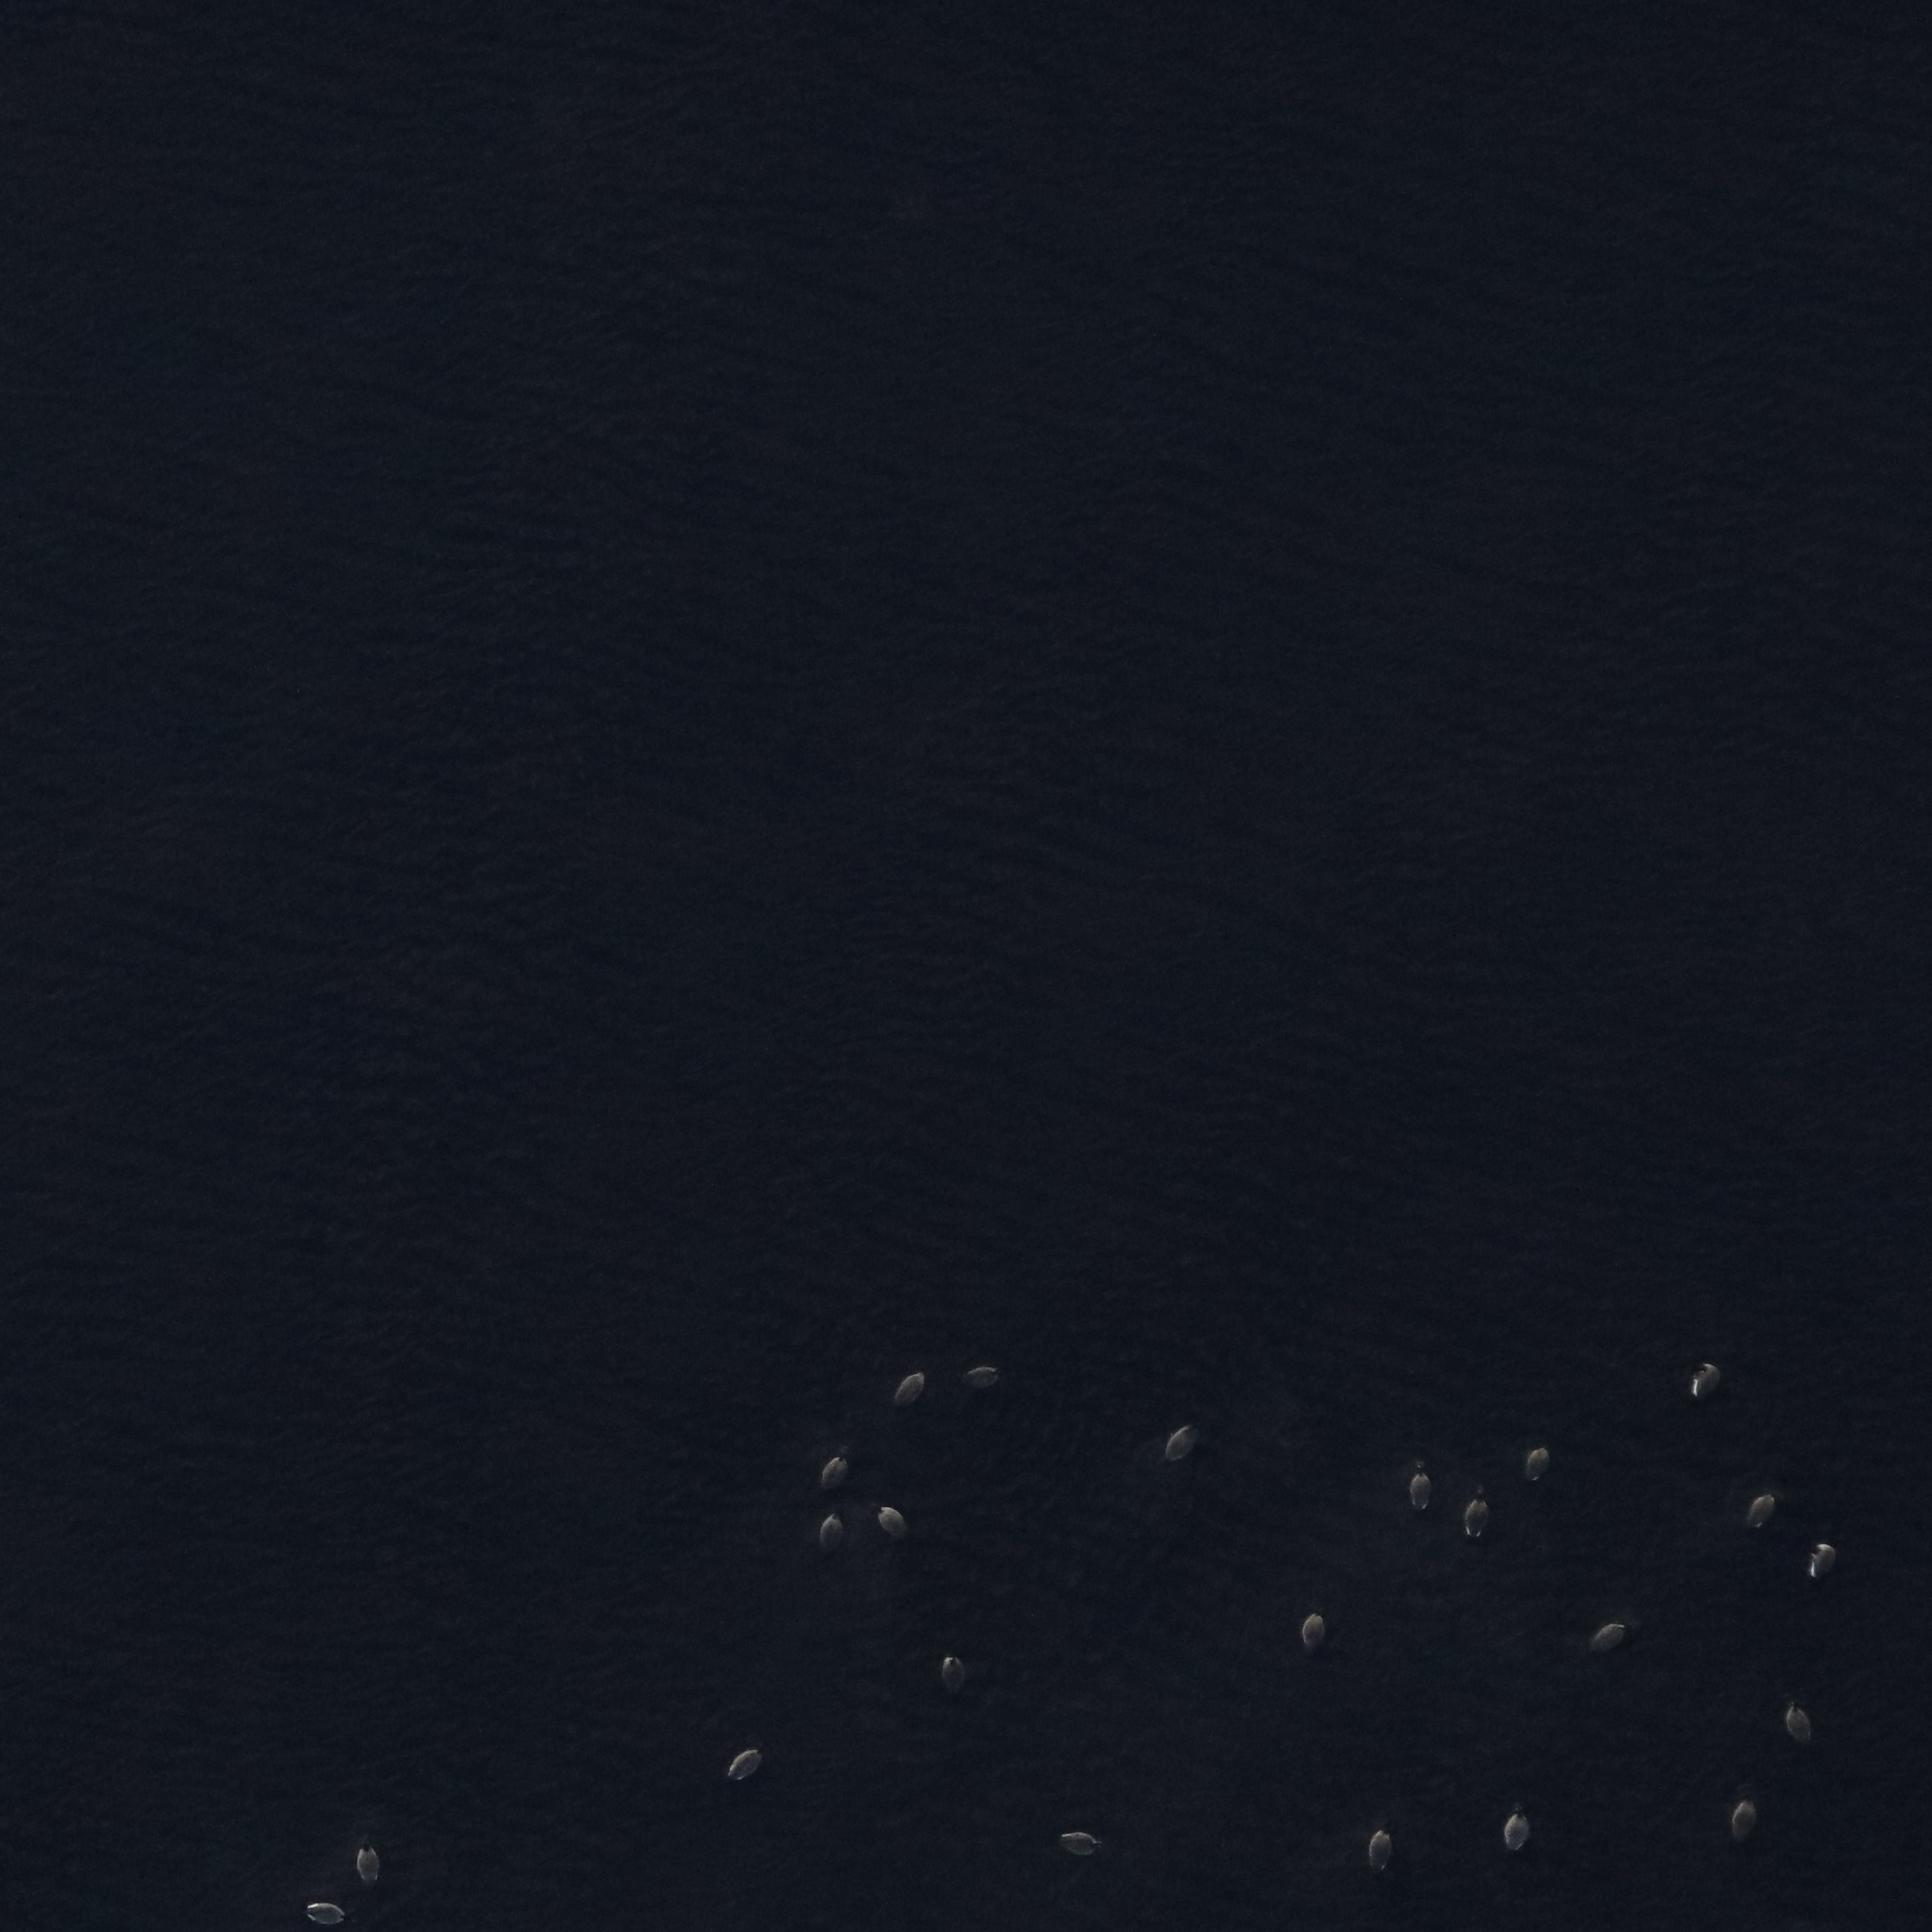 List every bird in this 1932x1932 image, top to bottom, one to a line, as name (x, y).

Canada goose (987, 1374)
Canada goose (1705, 1384)
Canada goose (910, 1389)
Canada goose (1179, 1443)
Canada goose (1537, 1463)
Canada goose (838, 1468)
Canada goose (1420, 1488)
Canada goose (1763, 1509)
Canada goose (1479, 1514)
Canada goose (894, 1517)
Canada goose (835, 1522)
Canada goose (1820, 1557)
Canada goose (1317, 1630)
Canada goose (1609, 1638)
Canada goose (951, 1677)
Canada goose (1802, 1721)
Canada goose (745, 1766)
Canada goose (1752, 1816)
Canada goose (1522, 1829)
Canada goose (1084, 1844)
Canada goose (1381, 1848)
Canada goose (371, 1869)
Canada goose (335, 1917)